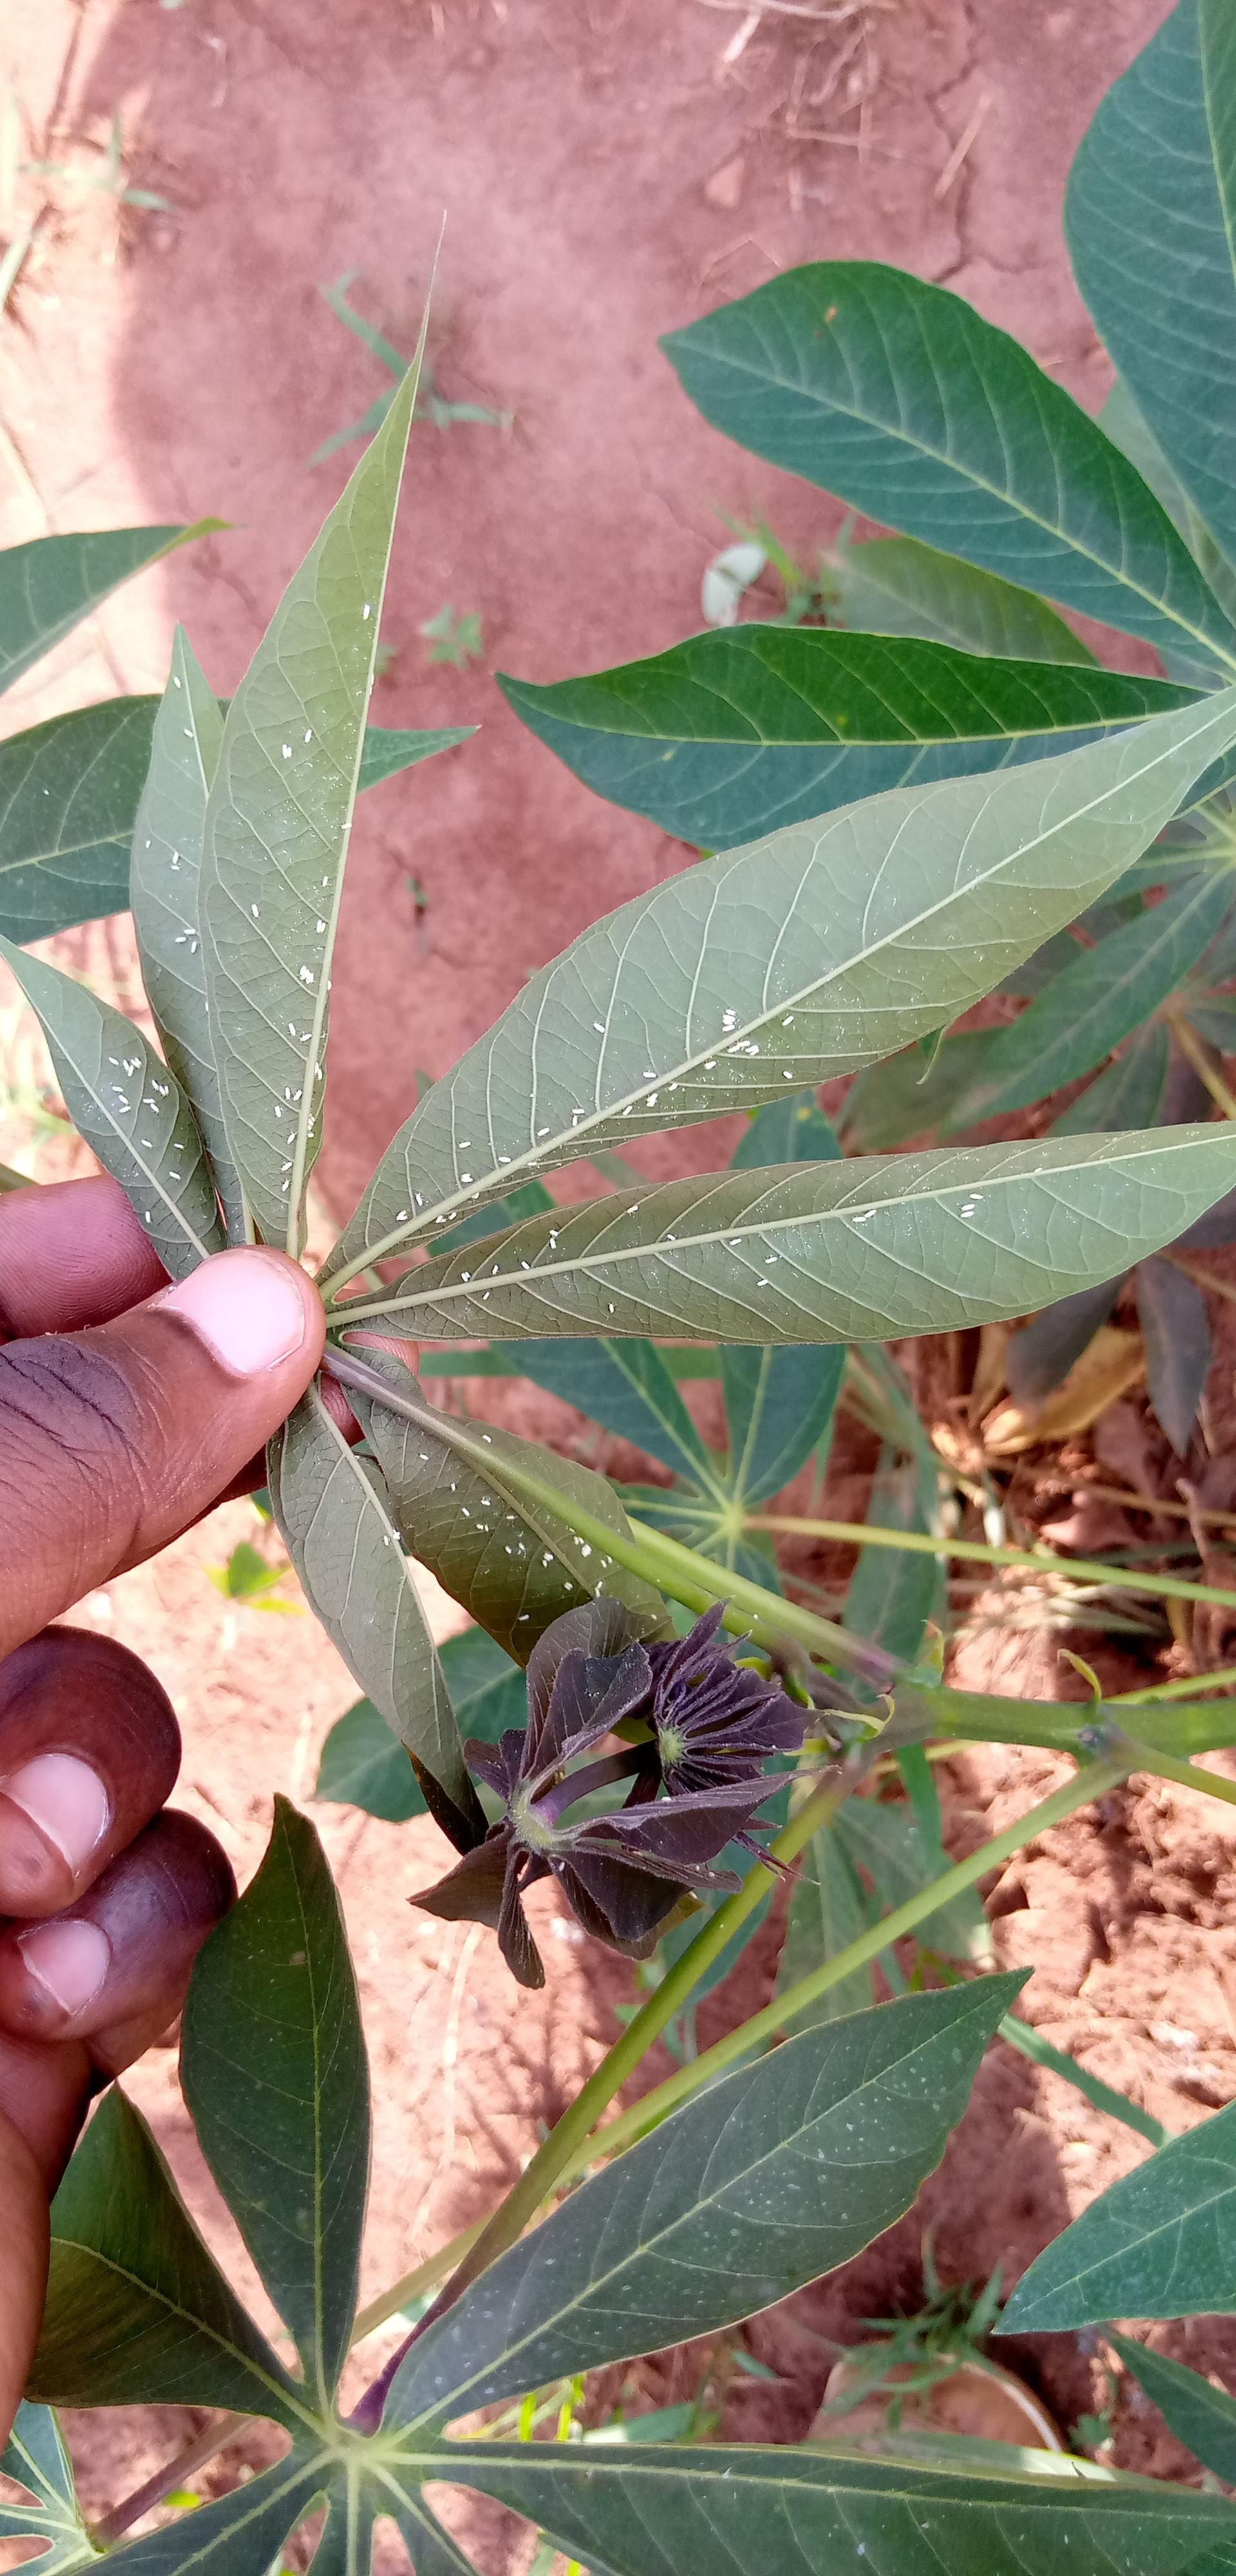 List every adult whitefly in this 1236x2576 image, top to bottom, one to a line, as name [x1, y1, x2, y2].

whitefly [360, 600, 372, 621]
whitefly [173, 674, 183, 690]
whitefly [302, 726, 313, 745]
whitefly [182, 727, 195, 741]
whitefly [281, 742, 288, 761]
whitefly [287, 746, 293, 759]
whitefly [339, 820, 354, 831]
whitefly [144, 839, 153, 851]
whitefly [171, 849, 180, 864]
whitefly [168, 864, 182, 872]
whitefly [321, 873, 330, 888]
whitefly [250, 902, 261, 920]
whitefly [315, 918, 323, 934]
whitefly [321, 920, 326, 935]
whitefly [182, 928, 198, 937]
whitefly [173, 936, 188, 945]
whitefly [190, 939, 198, 956]
whitefly [297, 965, 307, 978]
whitefly [299, 969, 310, 981]
whitefly [306, 971, 315, 985]
whitefly [327, 978, 333, 992]
whitefly [724, 1008, 738, 1016]
whitefly [780, 1014, 796, 1028]
whitefly [721, 1014, 736, 1024]
whitefly [720, 1019, 733, 1026]
whitefly [592, 1021, 606, 1036]
whitefly [286, 1021, 298, 1037]
whitefly [720, 1024, 736, 1034]
whitefly [299, 1033, 312, 1044]
whitefly [736, 1040, 752, 1047]
whitefly [744, 1045, 759, 1054]
whitefly [725, 1046, 740, 1053]
whitefly [748, 1049, 761, 1058]
whitefly [106, 1055, 120, 1067]
whitefly [134, 1056, 144, 1066]
whitefly [122, 1057, 129, 1071]
whitefly [129, 1057, 142, 1070]
whitefly [702, 1059, 718, 1072]
whitefly [314, 1061, 319, 1076]
whitefly [127, 1065, 134, 1078]
whitefly [317, 1068, 324, 1082]
whitefly [781, 1069, 794, 1081]
whitefly [641, 1070, 659, 1079]
whitefly [151, 1078, 158, 1092]
whitefly [666, 1081, 679, 1094]
whitefly [164, 1084, 170, 1097]
whitefly [283, 1084, 292, 1101]
whitefly [108, 1085, 126, 1094]
whitefly [160, 1085, 167, 1097]
whitefly [292, 1088, 304, 1103]
whitefly [644, 1092, 659, 1102]
whitefly [117, 1094, 129, 1105]
whitefly [142, 1097, 157, 1104]
whitefly [644, 1098, 657, 1110]
whitefly [149, 1102, 160, 1114]
whitefly [273, 1103, 283, 1119]
whitefly [621, 1104, 634, 1117]
whitefly [117, 1104, 132, 1115]
whitefly [570, 1107, 587, 1115]
whitefly [570, 1113, 579, 1127]
whitefly [308, 1119, 314, 1127]
whitefly [307, 1124, 314, 1132]
whitefly [536, 1126, 550, 1138]
whitefly [285, 1131, 297, 1146]
whitefly [306, 1132, 315, 1140]
whitefly [139, 1138, 153, 1150]
whitefly [455, 1139, 473, 1149]
whitefly [173, 1141, 185, 1152]
whitefly [496, 1155, 513, 1164]
whitefly [280, 1160, 294, 1173]
whitefly [167, 1170, 183, 1181]
whitefly [460, 1171, 471, 1178]
whitefly [279, 1177, 291, 1192]
whitefly [460, 1178, 474, 1184]
whitefly [468, 1191, 481, 1201]
whitefly [414, 1191, 424, 1207]
whitefly [967, 1192, 985, 1201]
whitefly [625, 1203, 642, 1217]
whitefly [959, 1203, 976, 1211]
whitefly [864, 1208, 877, 1218]
whitefly [396, 1209, 407, 1218]
whitefly [143, 1209, 153, 1225]
whitefly [959, 1210, 975, 1219]
whitefly [448, 1211, 458, 1222]
whitefly [434, 1214, 444, 1224]
whitefly [395, 1215, 408, 1222]
whitefly [850, 1216, 867, 1224]
whitefly [440, 1218, 447, 1224]
whitefly [547, 1227, 561, 1238]
whitefly [664, 1233, 678, 1242]
whitefly [548, 1236, 558, 1251]
whitefly [729, 1237, 742, 1247]
whitefly [762, 1255, 781, 1266]
whitefly [520, 1259, 532, 1271]
whitefly [489, 1262, 501, 1278]
whitefly [464, 1270, 472, 1278]
whitefly [460, 1272, 469, 1283]
whitefly [754, 1276, 771, 1289]
whitefly [480, 1289, 492, 1302]
whitefly [607, 1301, 617, 1315]
whitefly [480, 1433, 493, 1445]
whitefly [417, 1452, 431, 1463]
whitefly [448, 1481, 460, 1493]
whitefly [478, 1497, 492, 1508]
whitefly [459, 1506, 471, 1518]
whitefly [503, 1513, 517, 1522]
whitefly [474, 1522, 483, 1531]
whitefly [483, 1523, 491, 1533]
whitefly [392, 1529, 402, 1542]
whitefly [382, 1533, 391, 1548]
whitefly [572, 1535, 579, 1547]
whitefly [577, 1535, 586, 1545]
whitefly [517, 1540, 527, 1551]
whitefly [584, 1543, 592, 1554]
whitefly [502, 1544, 512, 1557]
whitefly [580, 1548, 590, 1559]
whitefly [544, 1551, 556, 1562]
whitefly [606, 1554, 615, 1564]
whitefly [541, 1558, 549, 1568]
whitefly [598, 1558, 608, 1570]
whitefly [595, 1580, 604, 1589]
whitefly [564, 1580, 574, 1589]
whitefly [563, 1584, 571, 1591]
whitefly [594, 1586, 603, 1598]
whitefly [514, 1612, 531, 1622]
whitefly [660, 1795, 673, 1803]
whitefly [557, 1861, 566, 1872]
whitefly [694, 1864, 701, 1873]
whitefly [706, 1870, 716, 1879]
whitefly [688, 1889, 699, 1900]